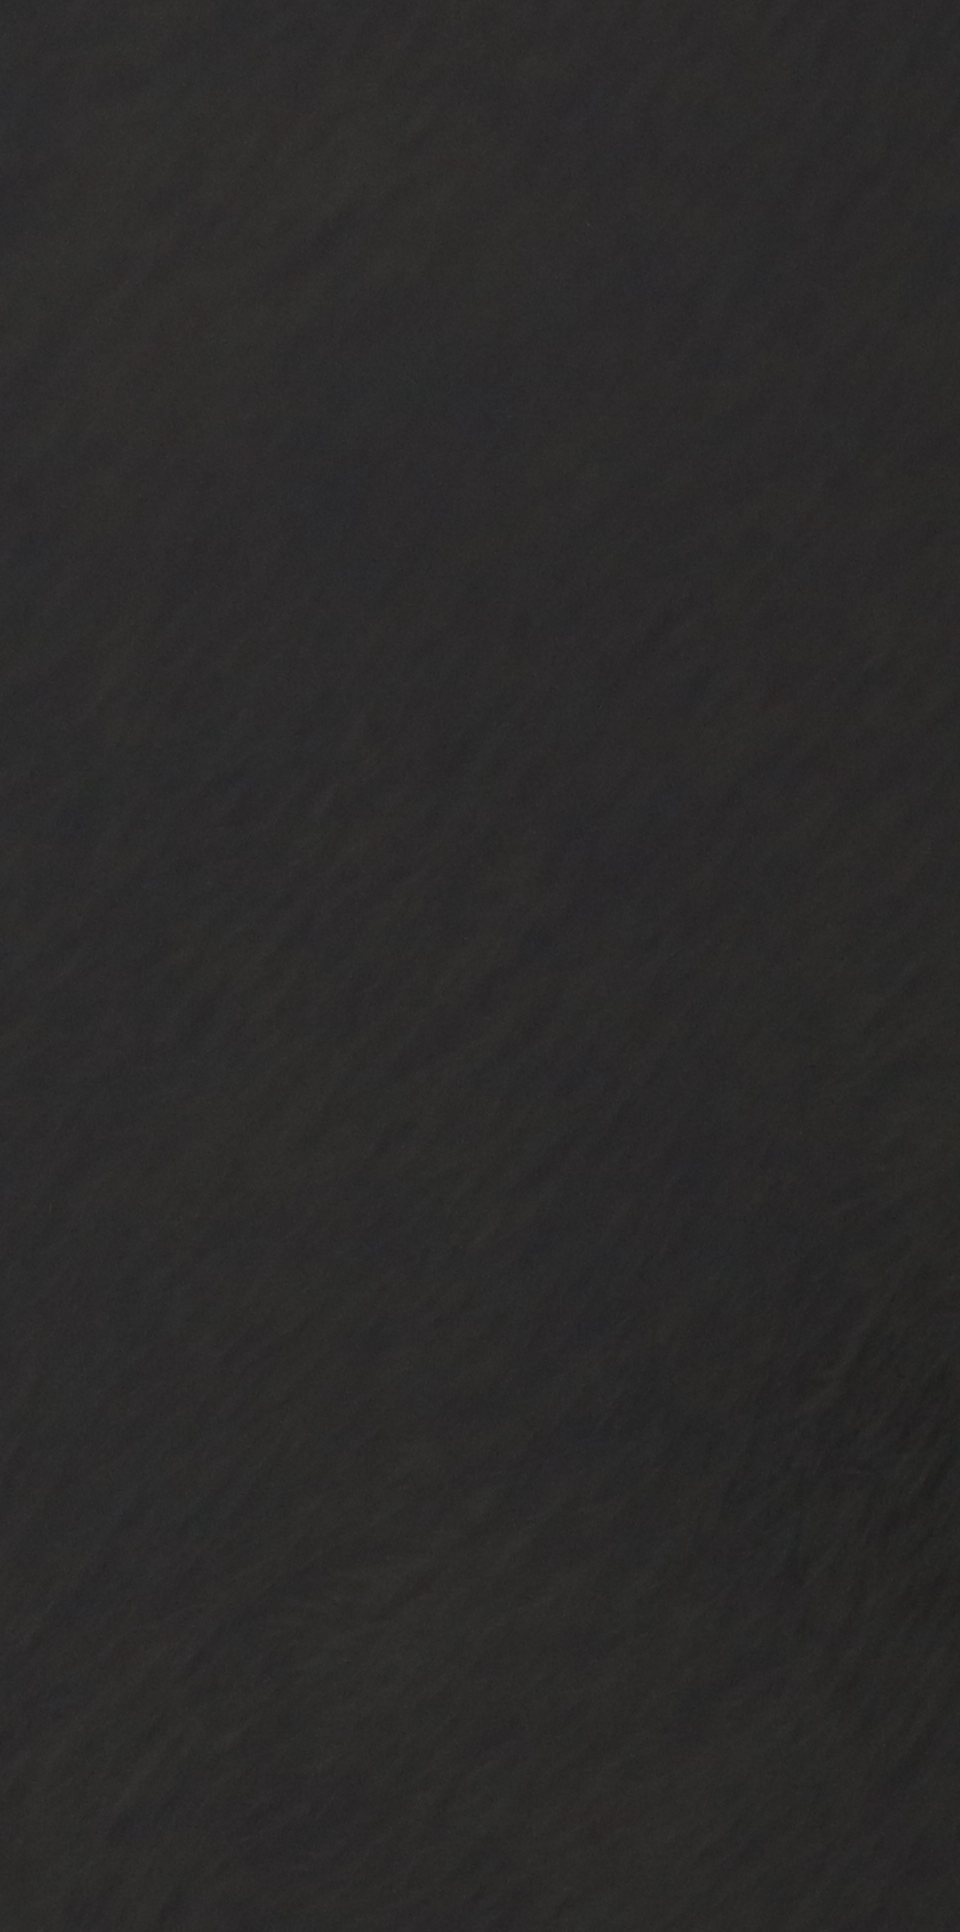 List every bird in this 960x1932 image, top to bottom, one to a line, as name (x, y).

None